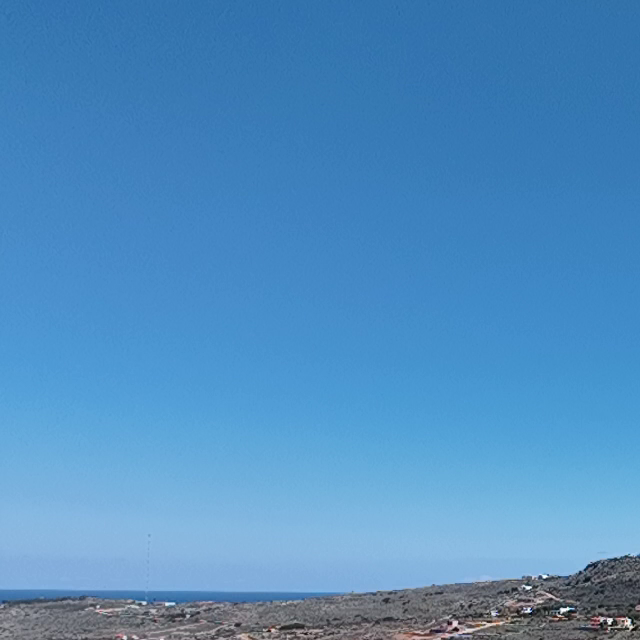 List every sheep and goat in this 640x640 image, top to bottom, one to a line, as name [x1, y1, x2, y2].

None